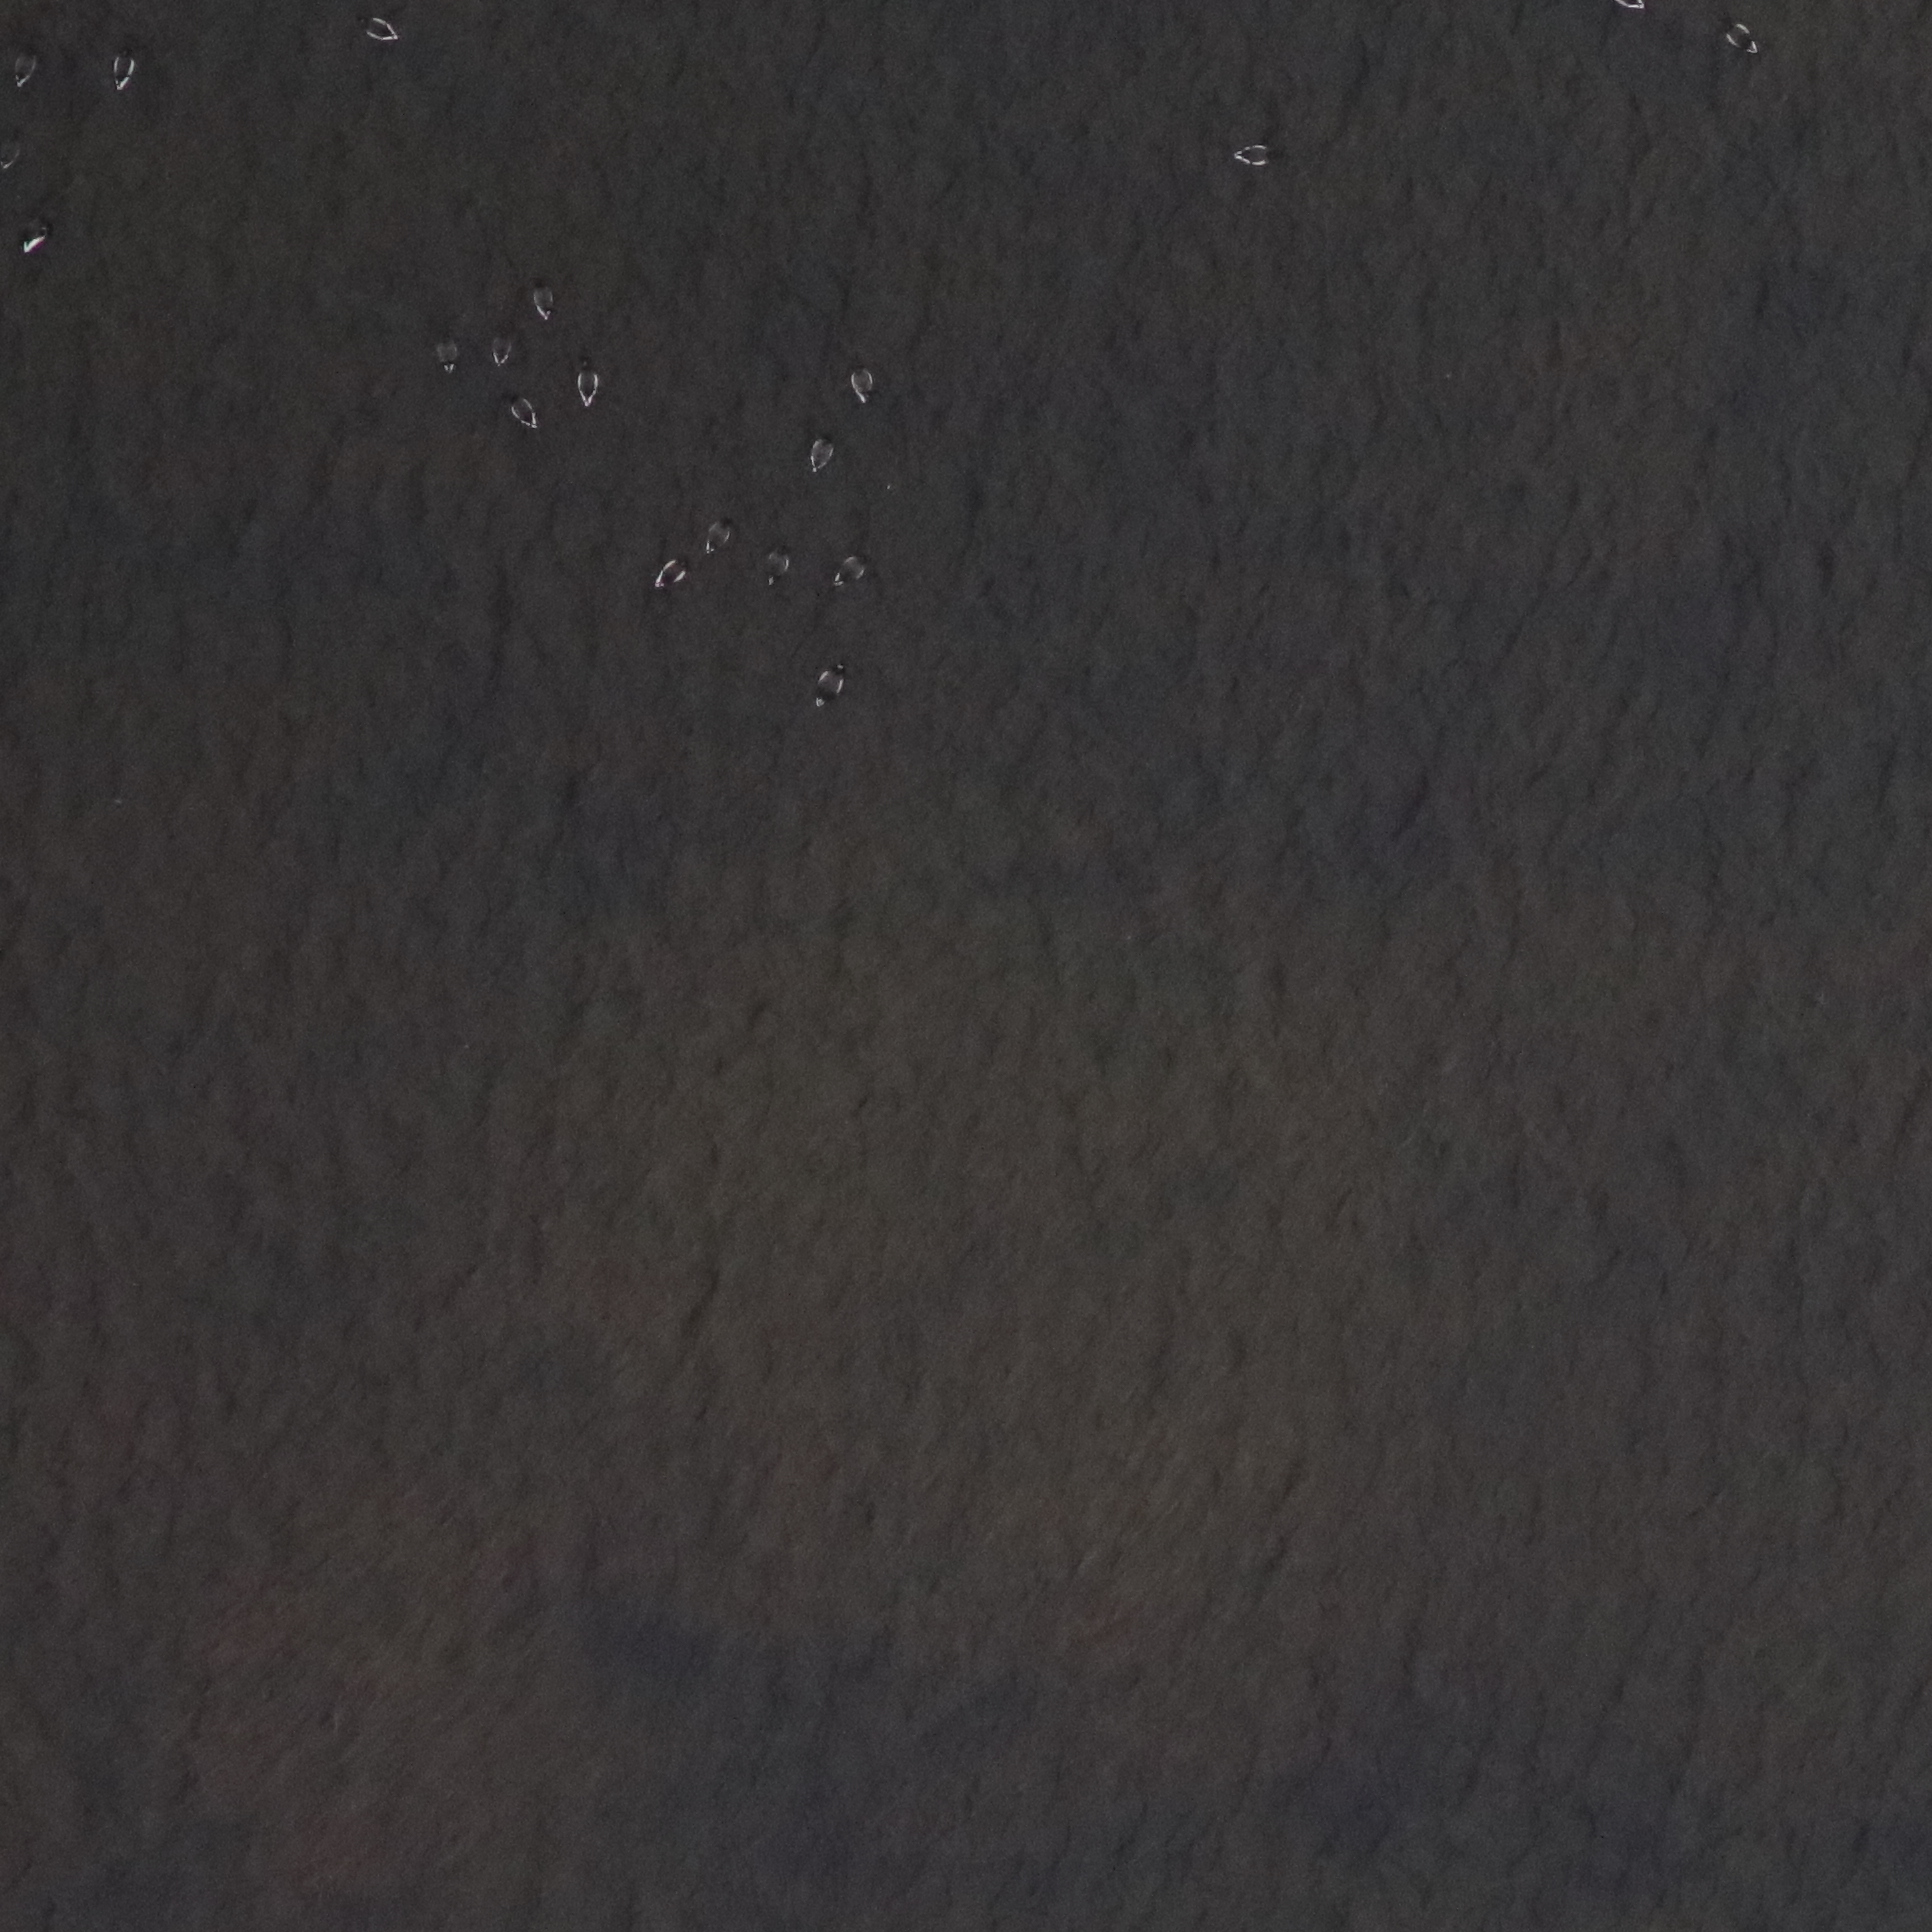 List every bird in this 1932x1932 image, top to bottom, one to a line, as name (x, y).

brant (377, 30)
brant (1740, 39)
brant (25, 64)
brant (125, 70)
brant (14, 154)
brant (1257, 155)
brant (34, 229)
brant (544, 300)
brant (503, 348)
brant (448, 354)
brant (589, 384)
brant (862, 384)
brant (523, 409)
brant (824, 452)
brant (721, 535)
brant (780, 565)
brant (853, 569)
brant (672, 575)
brant (831, 684)